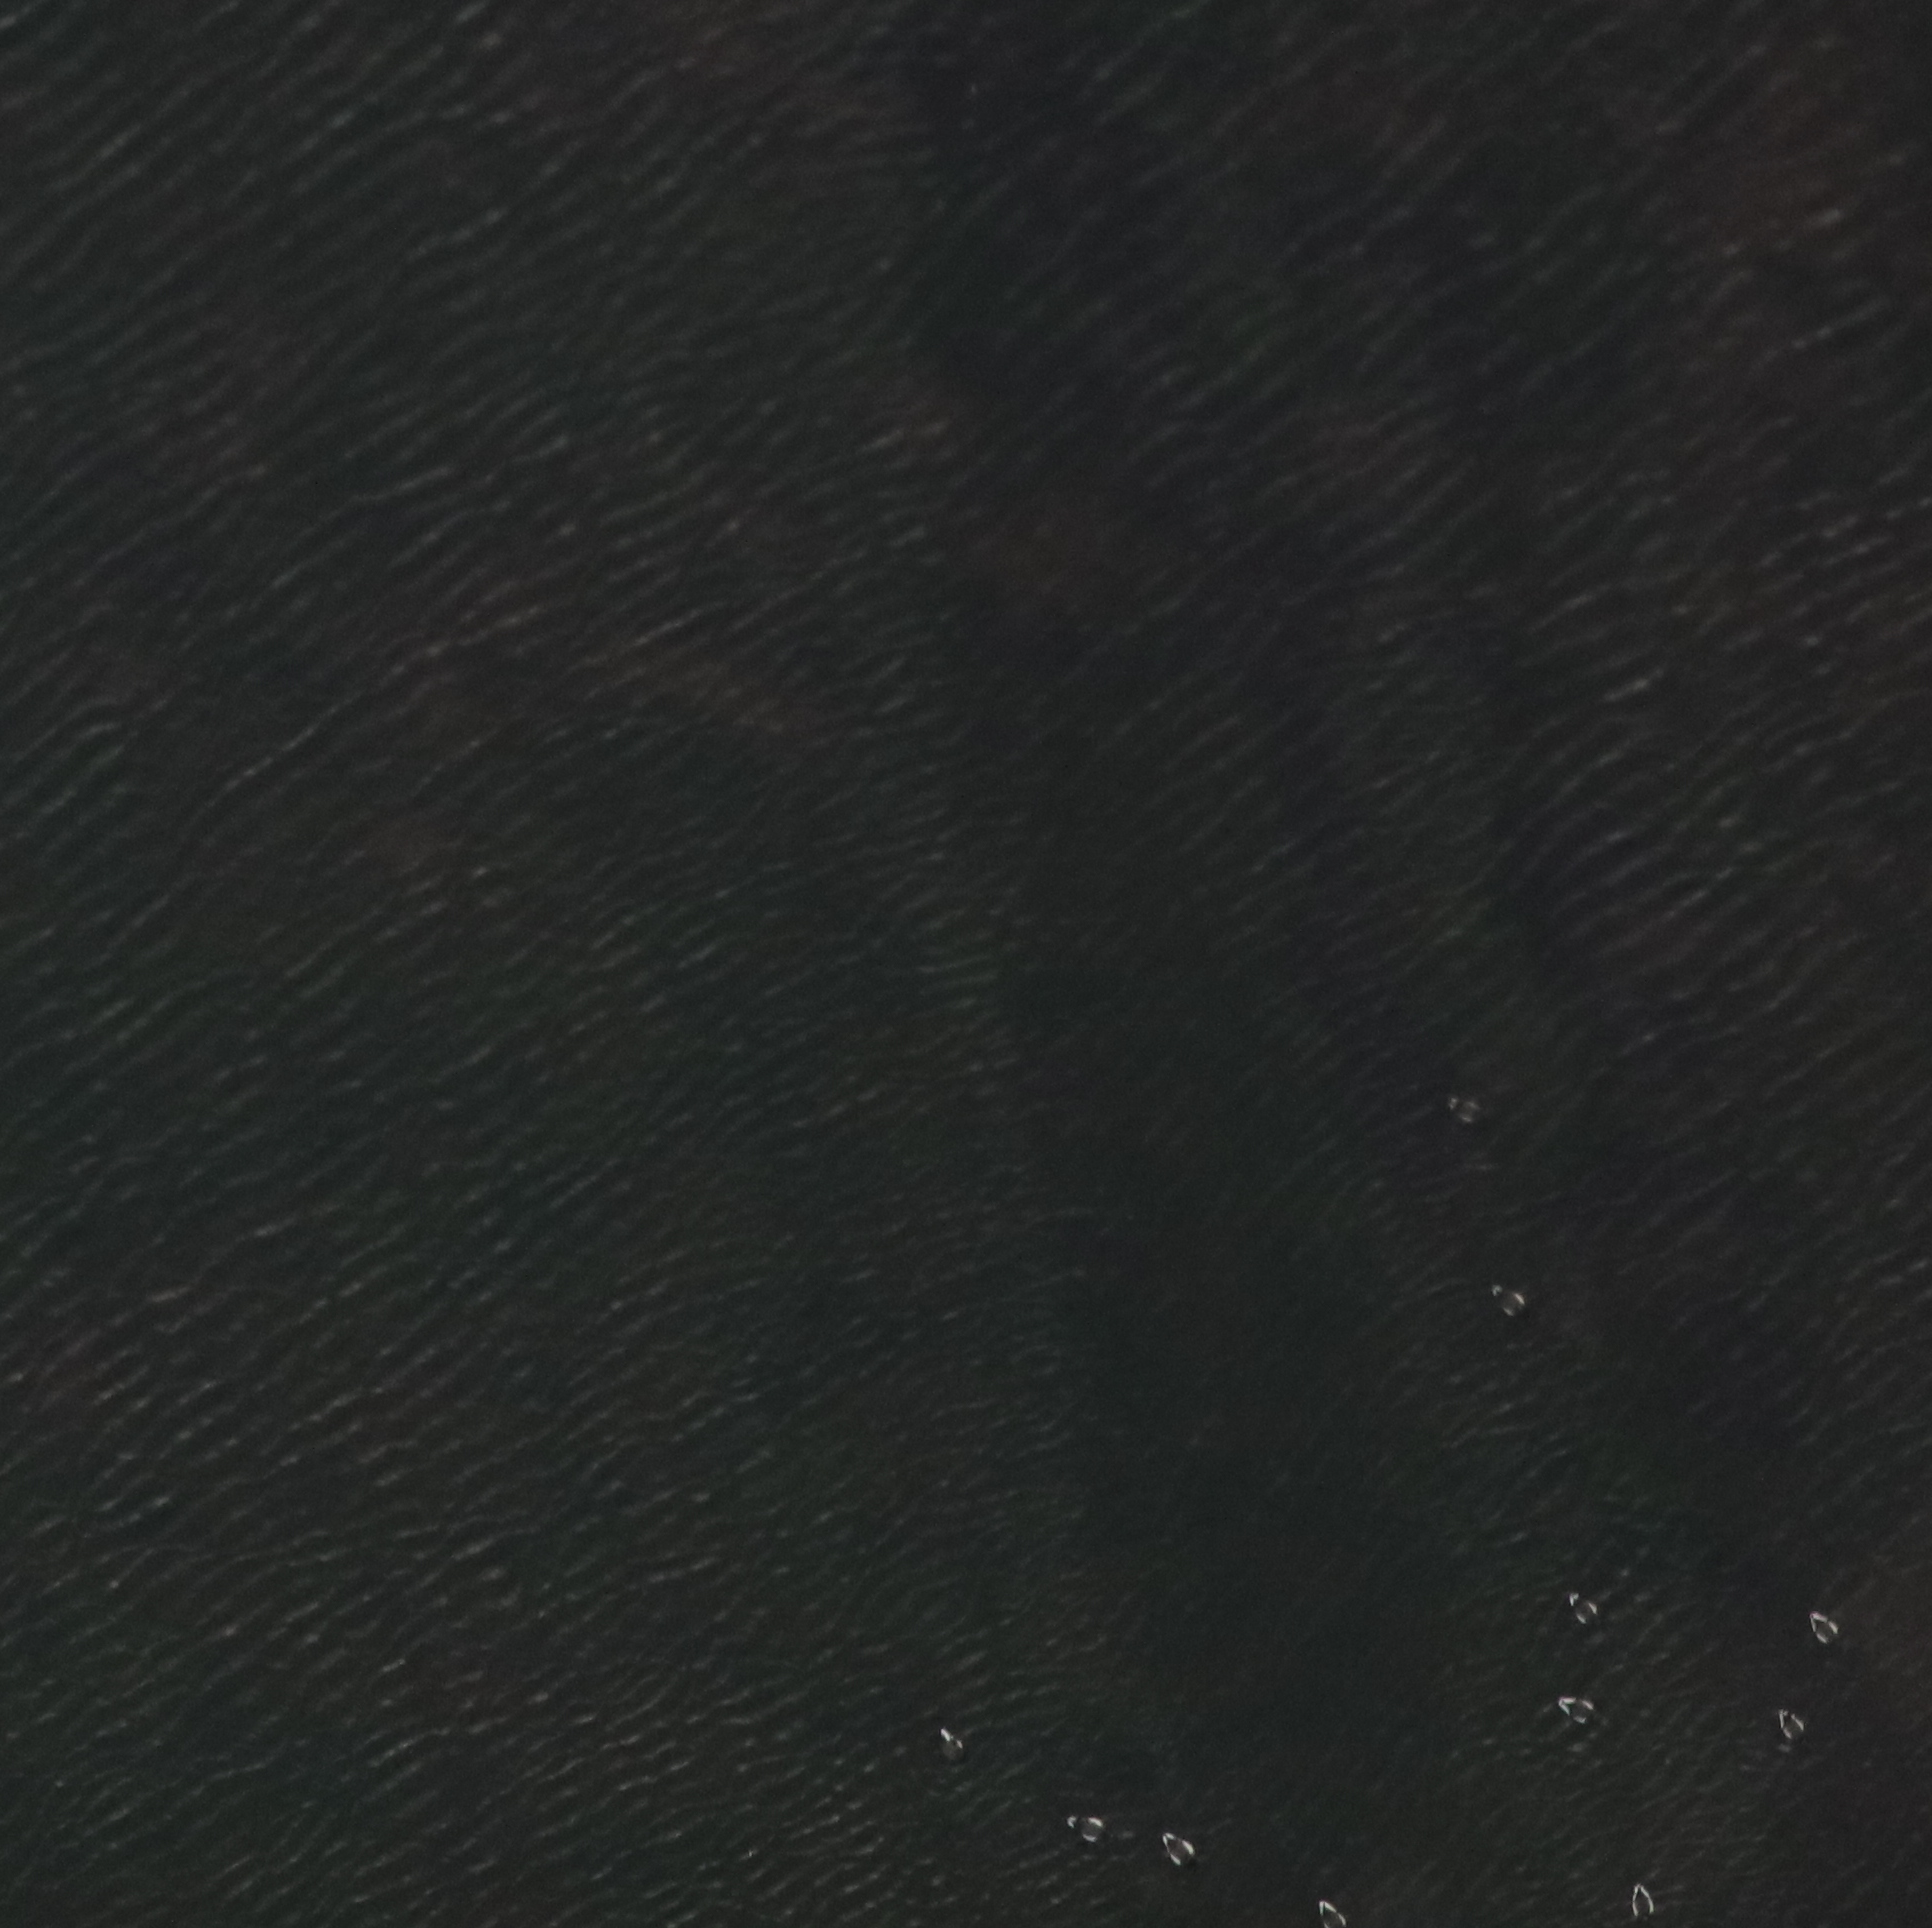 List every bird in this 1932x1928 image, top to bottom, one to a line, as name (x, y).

brant (1465, 1110)
brant (1510, 1303)
brant (1584, 1610)
brant (1823, 1628)
brant (1578, 1712)
brant (1791, 1728)
brant (953, 1745)
brant (1088, 1829)
brant (1179, 1850)
brant (1640, 1905)
brant (1333, 1919)